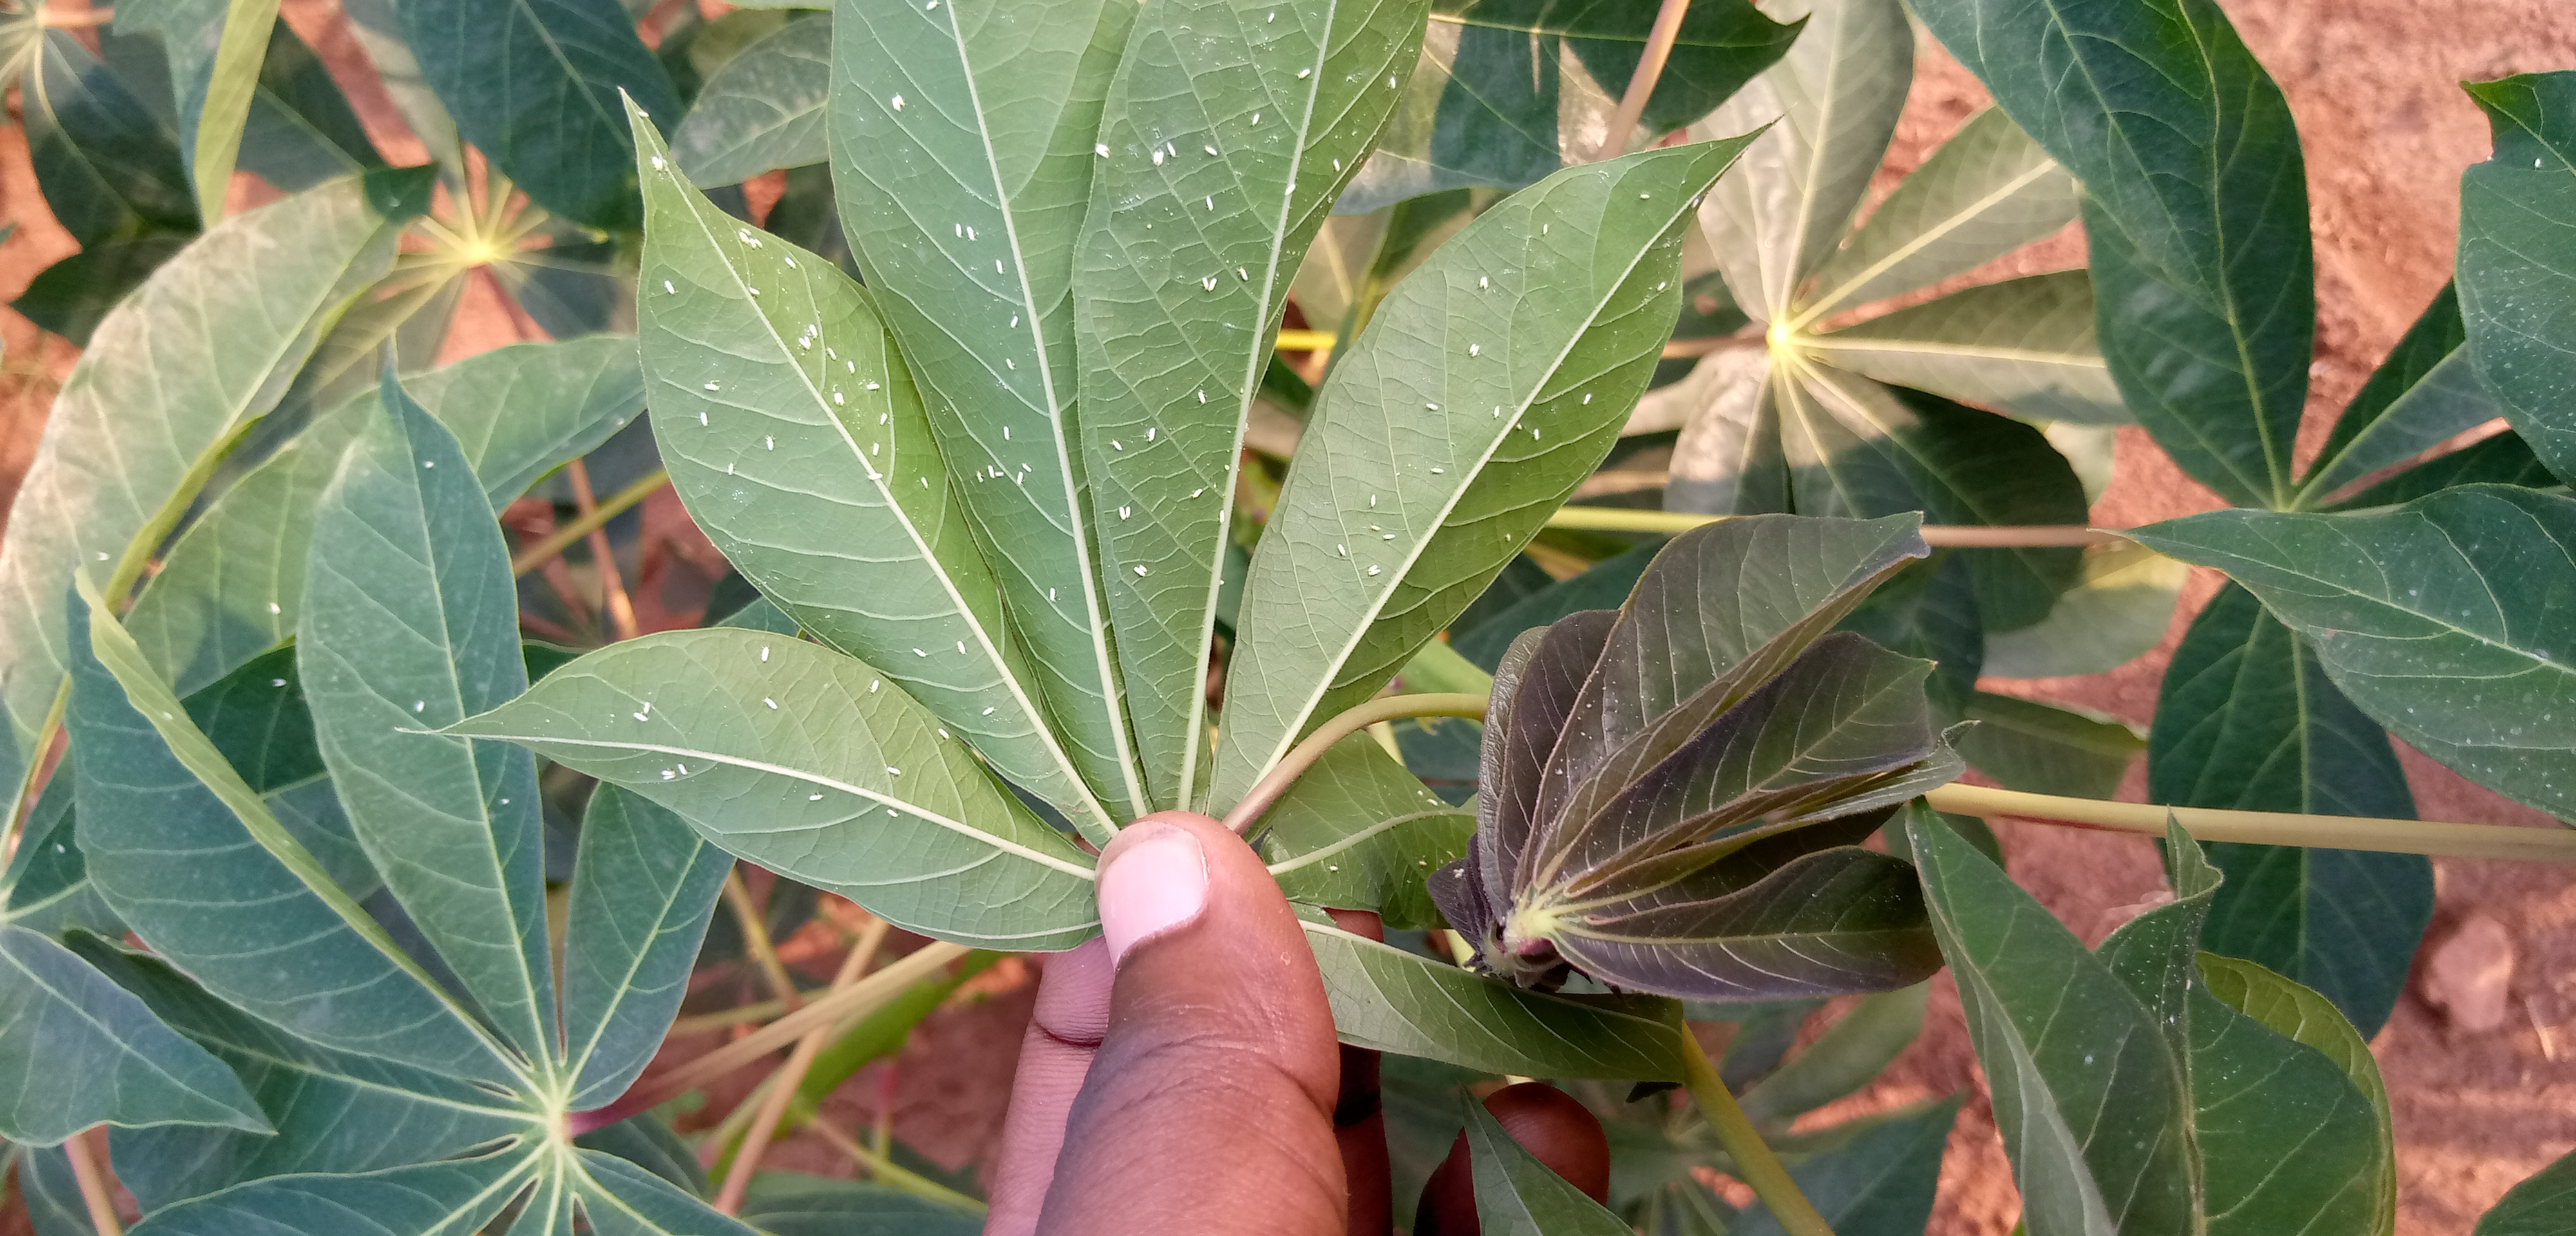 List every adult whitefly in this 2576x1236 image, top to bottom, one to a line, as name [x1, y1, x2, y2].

whitefly [925, 1, 941, 11]
whitefly [1265, 10, 1277, 24]
whitefly [1297, 66, 1312, 80]
whitefly [1388, 75, 1398, 91]
whitefly [896, 94, 906, 107]
whitefly [891, 97, 900, 112]
whitefly [636, 107, 652, 120]
whitefly [1251, 111, 1260, 128]
whitefly [1166, 140, 1179, 158]
whitefly [1097, 143, 1110, 151]
whitefly [1202, 144, 1218, 157]
whitefly [1095, 147, 1110, 160]
whitefly [1151, 149, 1157, 165]
whitefly [1158, 150, 1164, 166]
whitefly [2486, 154, 2494, 162]
whitefly [650, 154, 665, 173]
whitefly [1332, 157, 1344, 174]
whitefly [2532, 157, 2543, 170]
whitefly [1283, 183, 1298, 197]
whitefly [1636, 191, 1652, 201]
whitefly [1204, 194, 1215, 213]
whitefly [1690, 196, 1701, 209]
whitefly [1540, 220, 1550, 236]
whitefly [954, 221, 964, 238]
whitefly [966, 225, 978, 242]
whitefly [739, 227, 753, 236]
whitefly [738, 230, 749, 245]
whitefly [747, 237, 756, 250]
whitefly [753, 237, 764, 250]
whitefly [782, 255, 799, 271]
whitefly [993, 257, 1006, 276]
whitefly [1235, 265, 1251, 283]
whitefly [1483, 272, 1490, 291]
whitefly [1201, 274, 1208, 291]
whitefly [1477, 274, 1484, 289]
whitefly [1209, 275, 1218, 293]
whitefly [662, 277, 678, 297]
whitefly [1656, 278, 1666, 292]
whitefly [746, 285, 762, 297]
whitefly [1009, 313, 1022, 328]
whitefly [807, 322, 822, 339]
whitefly [797, 336, 814, 351]
whitefly [1468, 342, 1477, 354]
whitefly [1472, 344, 1480, 358]
whitefly [823, 345, 838, 364]
whitefly [845, 356, 859, 376]
whitefly [1005, 357, 1019, 371]
whitefly [701, 379, 722, 395]
whitefly [864, 380, 881, 392]
whitefly [1197, 388, 1209, 404]
whitefly [1579, 389, 1595, 407]
whitefly [832, 389, 846, 407]
whitefly [1424, 401, 1440, 412]
whitefly [1492, 402, 1502, 421]
whitefly [876, 407, 893, 427]
whitefly [699, 409, 712, 427]
whitefly [1514, 421, 1524, 431]
whitefly [1001, 424, 1012, 442]
whitefly [1146, 425, 1158, 444]
whitefly [1532, 426, 1542, 443]
whitefly [762, 432, 779, 456]
whitefly [1109, 436, 1125, 453]
whitefly [871, 440, 882, 458]
whitefly [422, 458, 439, 471]
whitefly [724, 460, 739, 477]
whitefly [1020, 461, 1034, 474]
whitefly [987, 464, 996, 479]
whitefly [1428, 465, 1446, 475]
whitefly [974, 469, 985, 483]
whitefly [994, 469, 1005, 477]
whitefly [865, 470, 887, 485]
whitefly [1015, 470, 1025, 485]
whitefly [917, 475, 934, 491]
whitefly [1189, 486, 1204, 499]
whitefly [1368, 491, 1378, 508]
whitefly [1118, 505, 1126, 521]
whitefly [1126, 505, 1132, 520]
whitefly [1217, 507, 1226, 526]
whitefly [1369, 523, 1383, 532]
whitefly [1504, 531, 1513, 544]
whitefly [1380, 532, 1396, 541]
whitefly [1336, 541, 1349, 559]
whitefly [95, 549, 115, 566]
whitefly [1138, 563, 1148, 574]
whitefly [1367, 563, 1379, 572]
whitefly [1132, 565, 1146, 578]
whitefly [1368, 568, 1383, 577]
whitefly [1046, 586, 1059, 603]
whitefly [267, 600, 284, 616]
whitefly [955, 638, 971, 657]
whitefly [759, 642, 774, 664]
whitefly [910, 644, 930, 660]
whitefly [269, 676, 290, 690]
whitefly [869, 677, 882, 697]
whitefly [760, 694, 781, 713]
whitefly [413, 699, 427, 716]
whitefly [642, 700, 652, 716]
whitefly [978, 705, 998, 717]
whitefly [630, 709, 650, 724]
whitefly [935, 726, 953, 740]
whitefly [676, 761, 692, 777]
whitefly [885, 764, 904, 778]
whitefly [659, 767, 678, 781]
whitefly [1553, 767, 1564, 777]
whitefly [1416, 788, 1425, 797]
whitefly [808, 792, 827, 803]
whitefly [498, 795, 514, 810]
whitefly [1425, 796, 1441, 807]
whitefly [885, 807, 900, 819]
whitefly [1911, 831, 1919, 840]
whitefly [55, 842, 67, 856]
whitefly [1417, 858, 1428, 868]
whitefly [1327, 863, 1340, 874]
whitefly [1450, 866, 1464, 879]
whitefly [2184, 976, 2193, 991]
whitefly [2168, 1014, 2176, 1025]